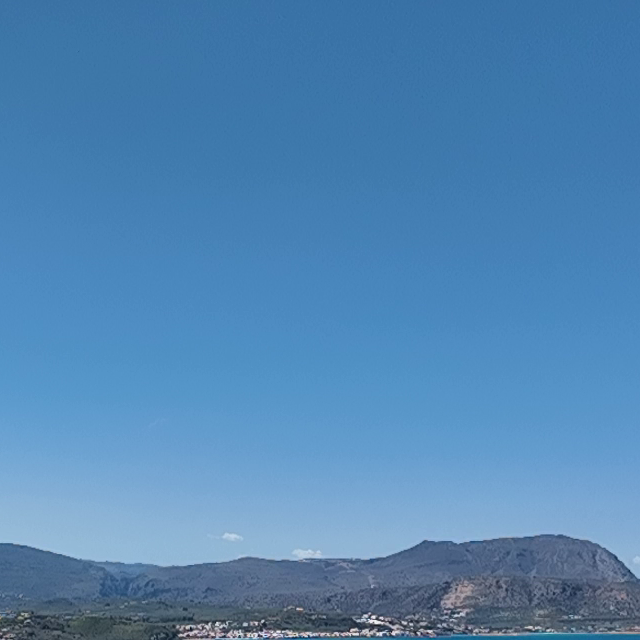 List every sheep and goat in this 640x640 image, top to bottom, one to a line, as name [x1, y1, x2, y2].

None